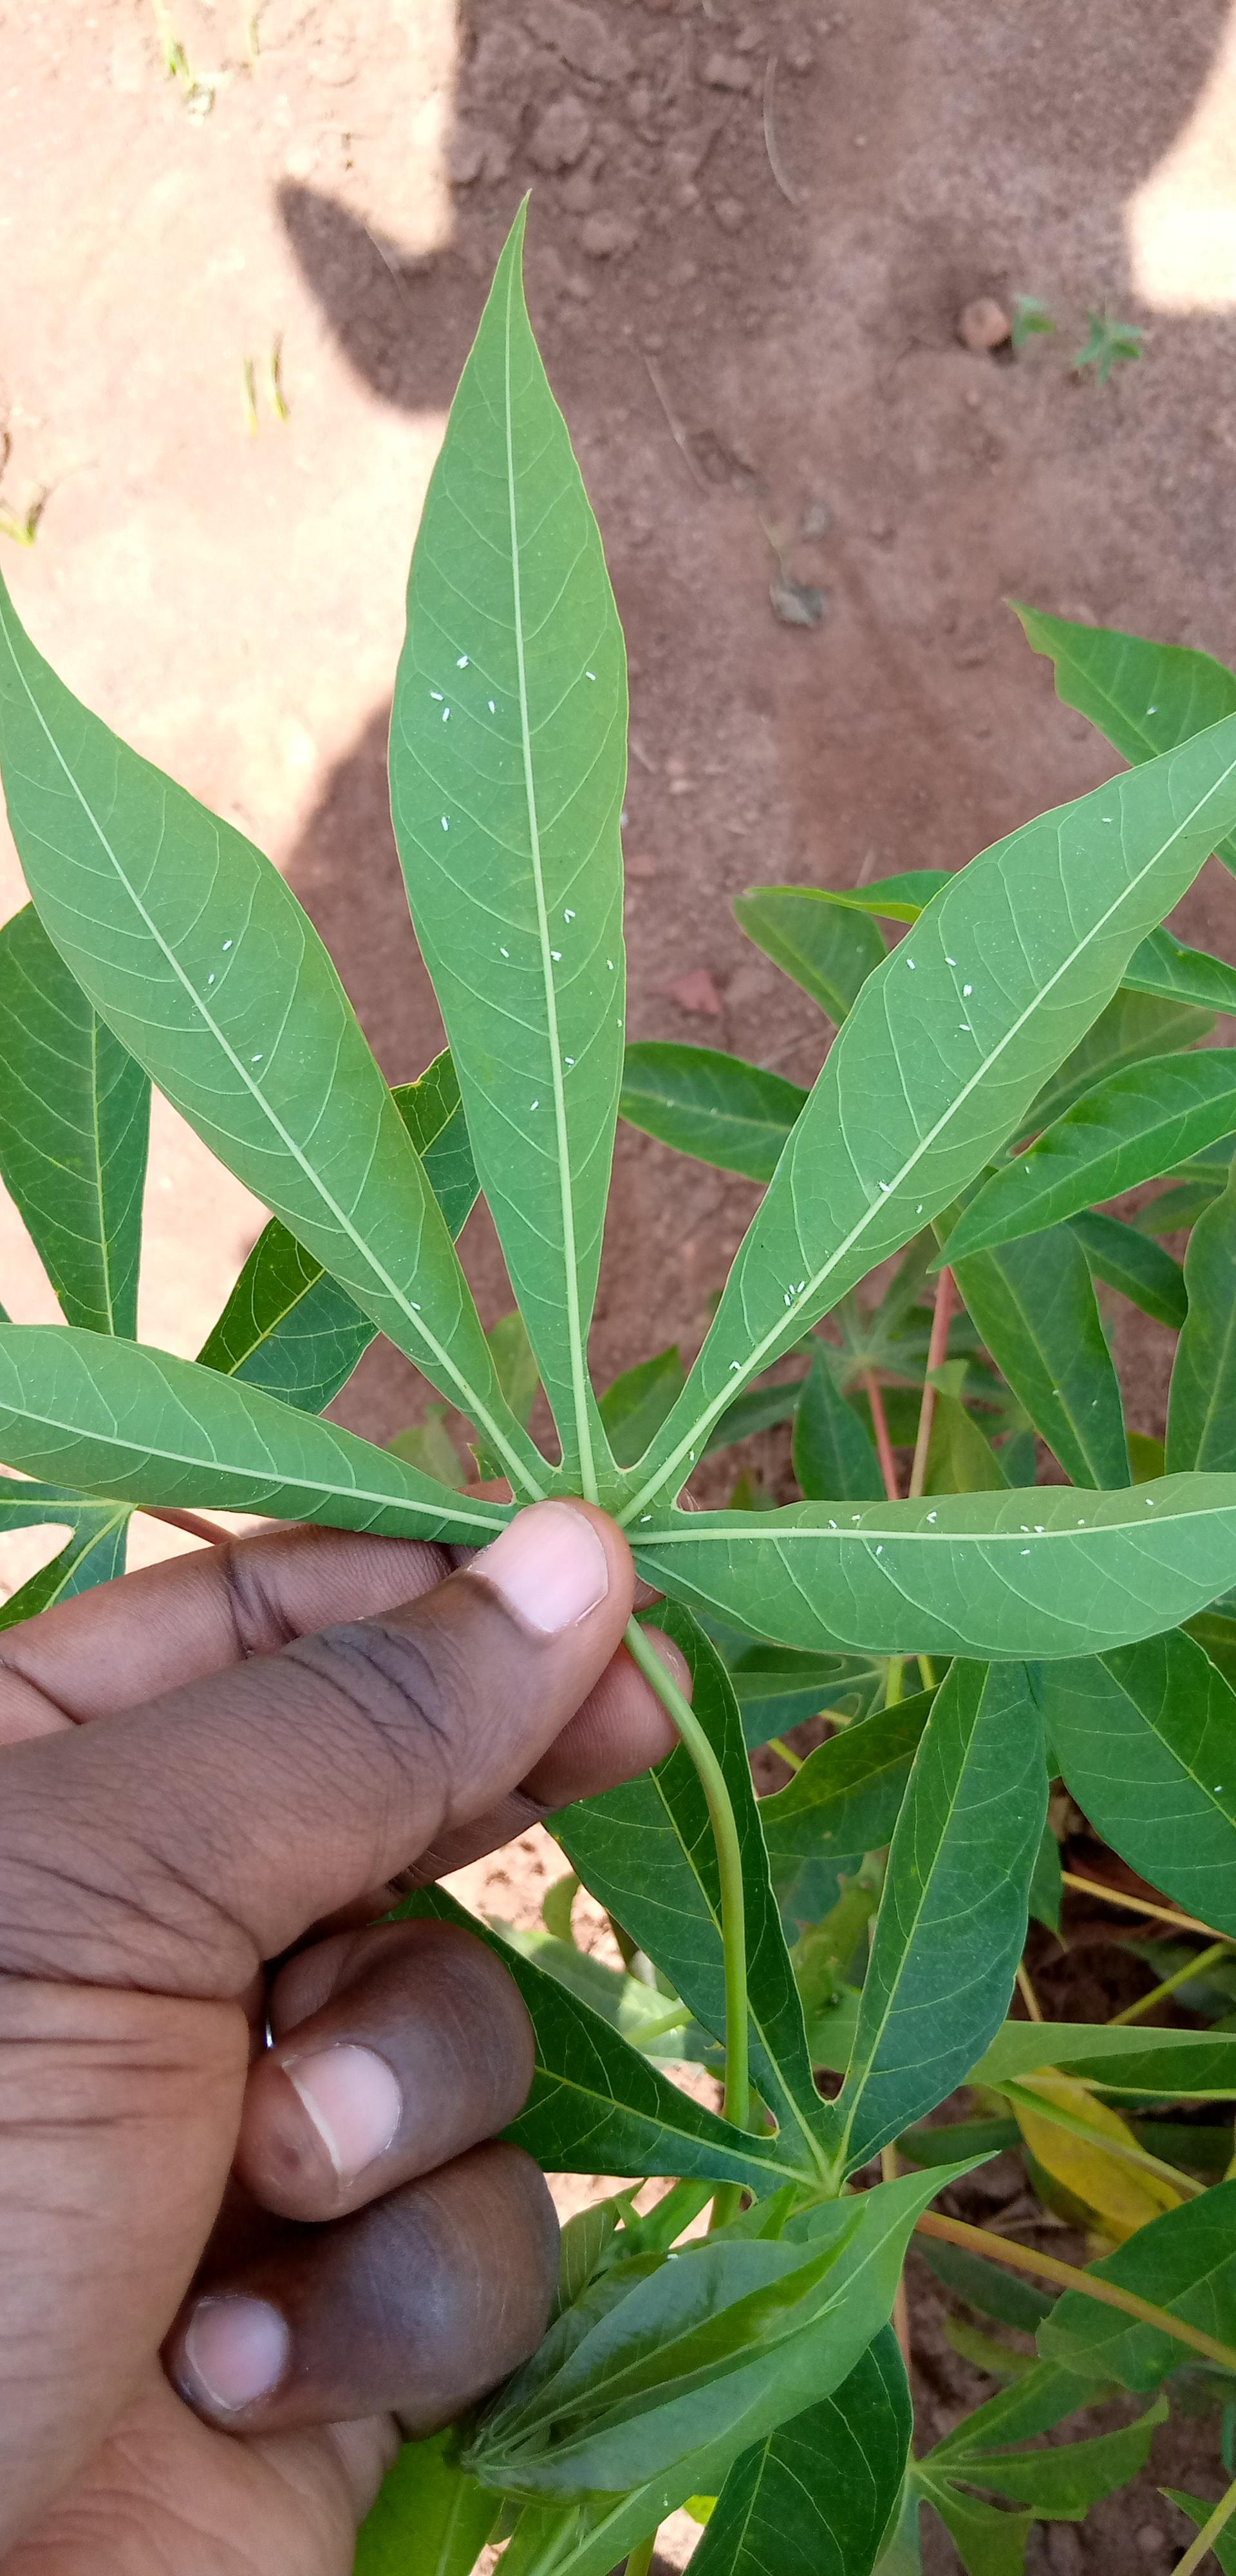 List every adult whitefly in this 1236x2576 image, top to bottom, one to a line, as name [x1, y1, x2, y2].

whitefly [456, 654, 468, 667]
whitefly [460, 659, 470, 670]
whitefly [583, 668, 597, 683]
whitefly [427, 691, 444, 702]
whitefly [487, 699, 498, 715]
whitefly [440, 705, 453, 724]
whitefly [1098, 814, 1113, 825]
whitefly [438, 815, 450, 833]
whitefly [564, 909, 577, 919]
whitefly [561, 913, 572, 925]
whitefly [220, 937, 234, 952]
whitefly [498, 945, 510, 960]
whitefly [549, 950, 563, 958]
whitefly [551, 956, 560, 963]
whitefly [942, 956, 957, 969]
whitefly [904, 957, 916, 972]
whitefly [603, 958, 617, 972]
whitefly [206, 972, 216, 986]
whitefly [962, 982, 967, 999]
whitefly [966, 983, 973, 997]
whitefly [615, 1018, 624, 1030]
whitefly [955, 1021, 971, 1035]
whitefly [249, 1052, 265, 1064]
whitefly [561, 1055, 576, 1068]
whitefly [527, 1097, 541, 1112]
whitefly [1023, 1164, 1032, 1177]
whitefly [876, 1180, 891, 1193]
whitefly [913, 1202, 925, 1216]
whitefly [797, 1278, 806, 1294]
whitefly [787, 1282, 796, 1296]
whitefly [782, 1293, 791, 1307]
whitefly [408, 1300, 424, 1312]
whitefly [727, 1359, 734, 1372]
whitefly [734, 1359, 742, 1372]
whitefly [1090, 1397, 1100, 1408]
whitefly [686, 1448, 697, 1463]
whitefly [1143, 1497, 1156, 1508]
whitefly [926, 1511, 938, 1519]
whitefly [850, 1513, 864, 1524]
whitefly [637, 1513, 653, 1525]
whitefly [925, 1515, 937, 1526]
whitefly [825, 1517, 839, 1530]
whitefly [1074, 1517, 1087, 1527]
whitefly [1018, 1523, 1029, 1534]
whitefly [1032, 1523, 1046, 1535]
whitefly [873, 1542, 885, 1557]
whitefly [1017, 1547, 1032, 1556]
whitefly [1210, 1783, 1224, 1795]